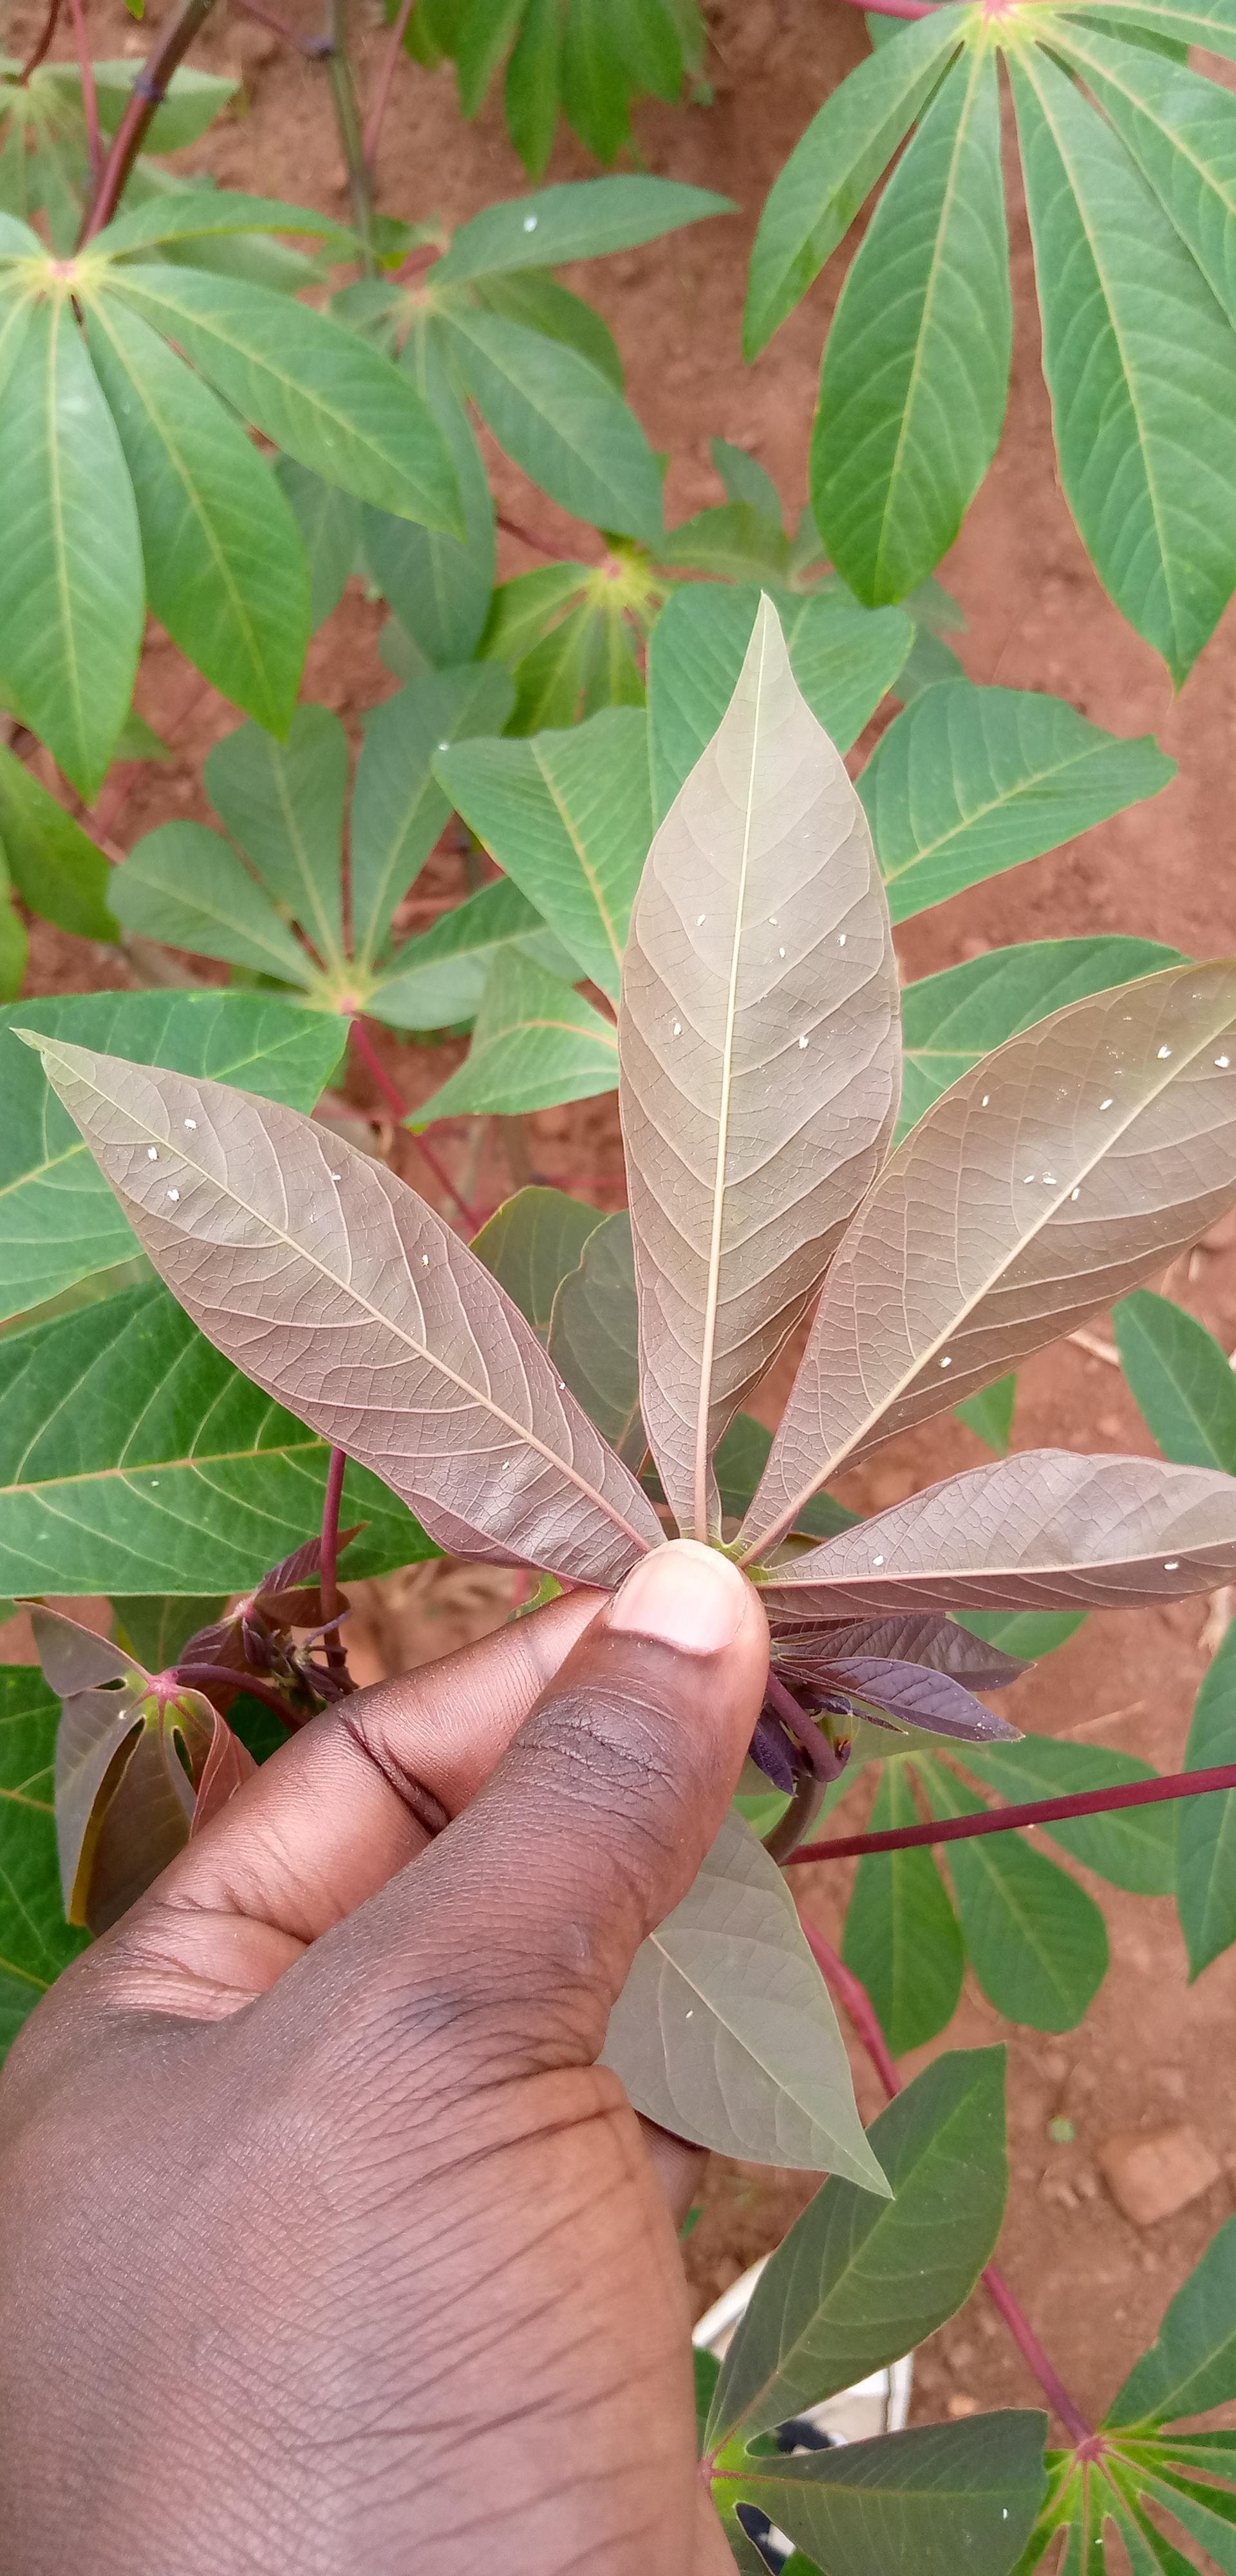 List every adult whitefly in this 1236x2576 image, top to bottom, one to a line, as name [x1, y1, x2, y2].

whitefly [682, 907, 715, 942]
whitefly [765, 909, 782, 939]
whitefly [833, 931, 850, 949]
whitefly [778, 943, 794, 967]
whitefly [669, 1019, 688, 1043]
whitefly [790, 1029, 812, 1059]
whitefly [1156, 1042, 1174, 1066]
whitefly [1212, 1048, 1232, 1078]
whitefly [975, 1088, 994, 1112]
whitefly [1096, 1091, 1115, 1119]
whitefly [182, 1110, 206, 1133]
whitefly [140, 1140, 160, 1166]
whitefly [326, 1169, 342, 1195]
whitefly [1021, 1170, 1040, 1195]
whitefly [1040, 1171, 1059, 1195]
whitefly [162, 1182, 186, 1205]
whitefly [1067, 1184, 1083, 1209]
whitefly [415, 1248, 433, 1276]
whitefly [932, 1347, 969, 1385]
whitefly [545, 1377, 572, 1392]
whitefly [487, 1455, 538, 1488]
whitefly [866, 1546, 888, 1575]
whitefly [1161, 1547, 1178, 1584]